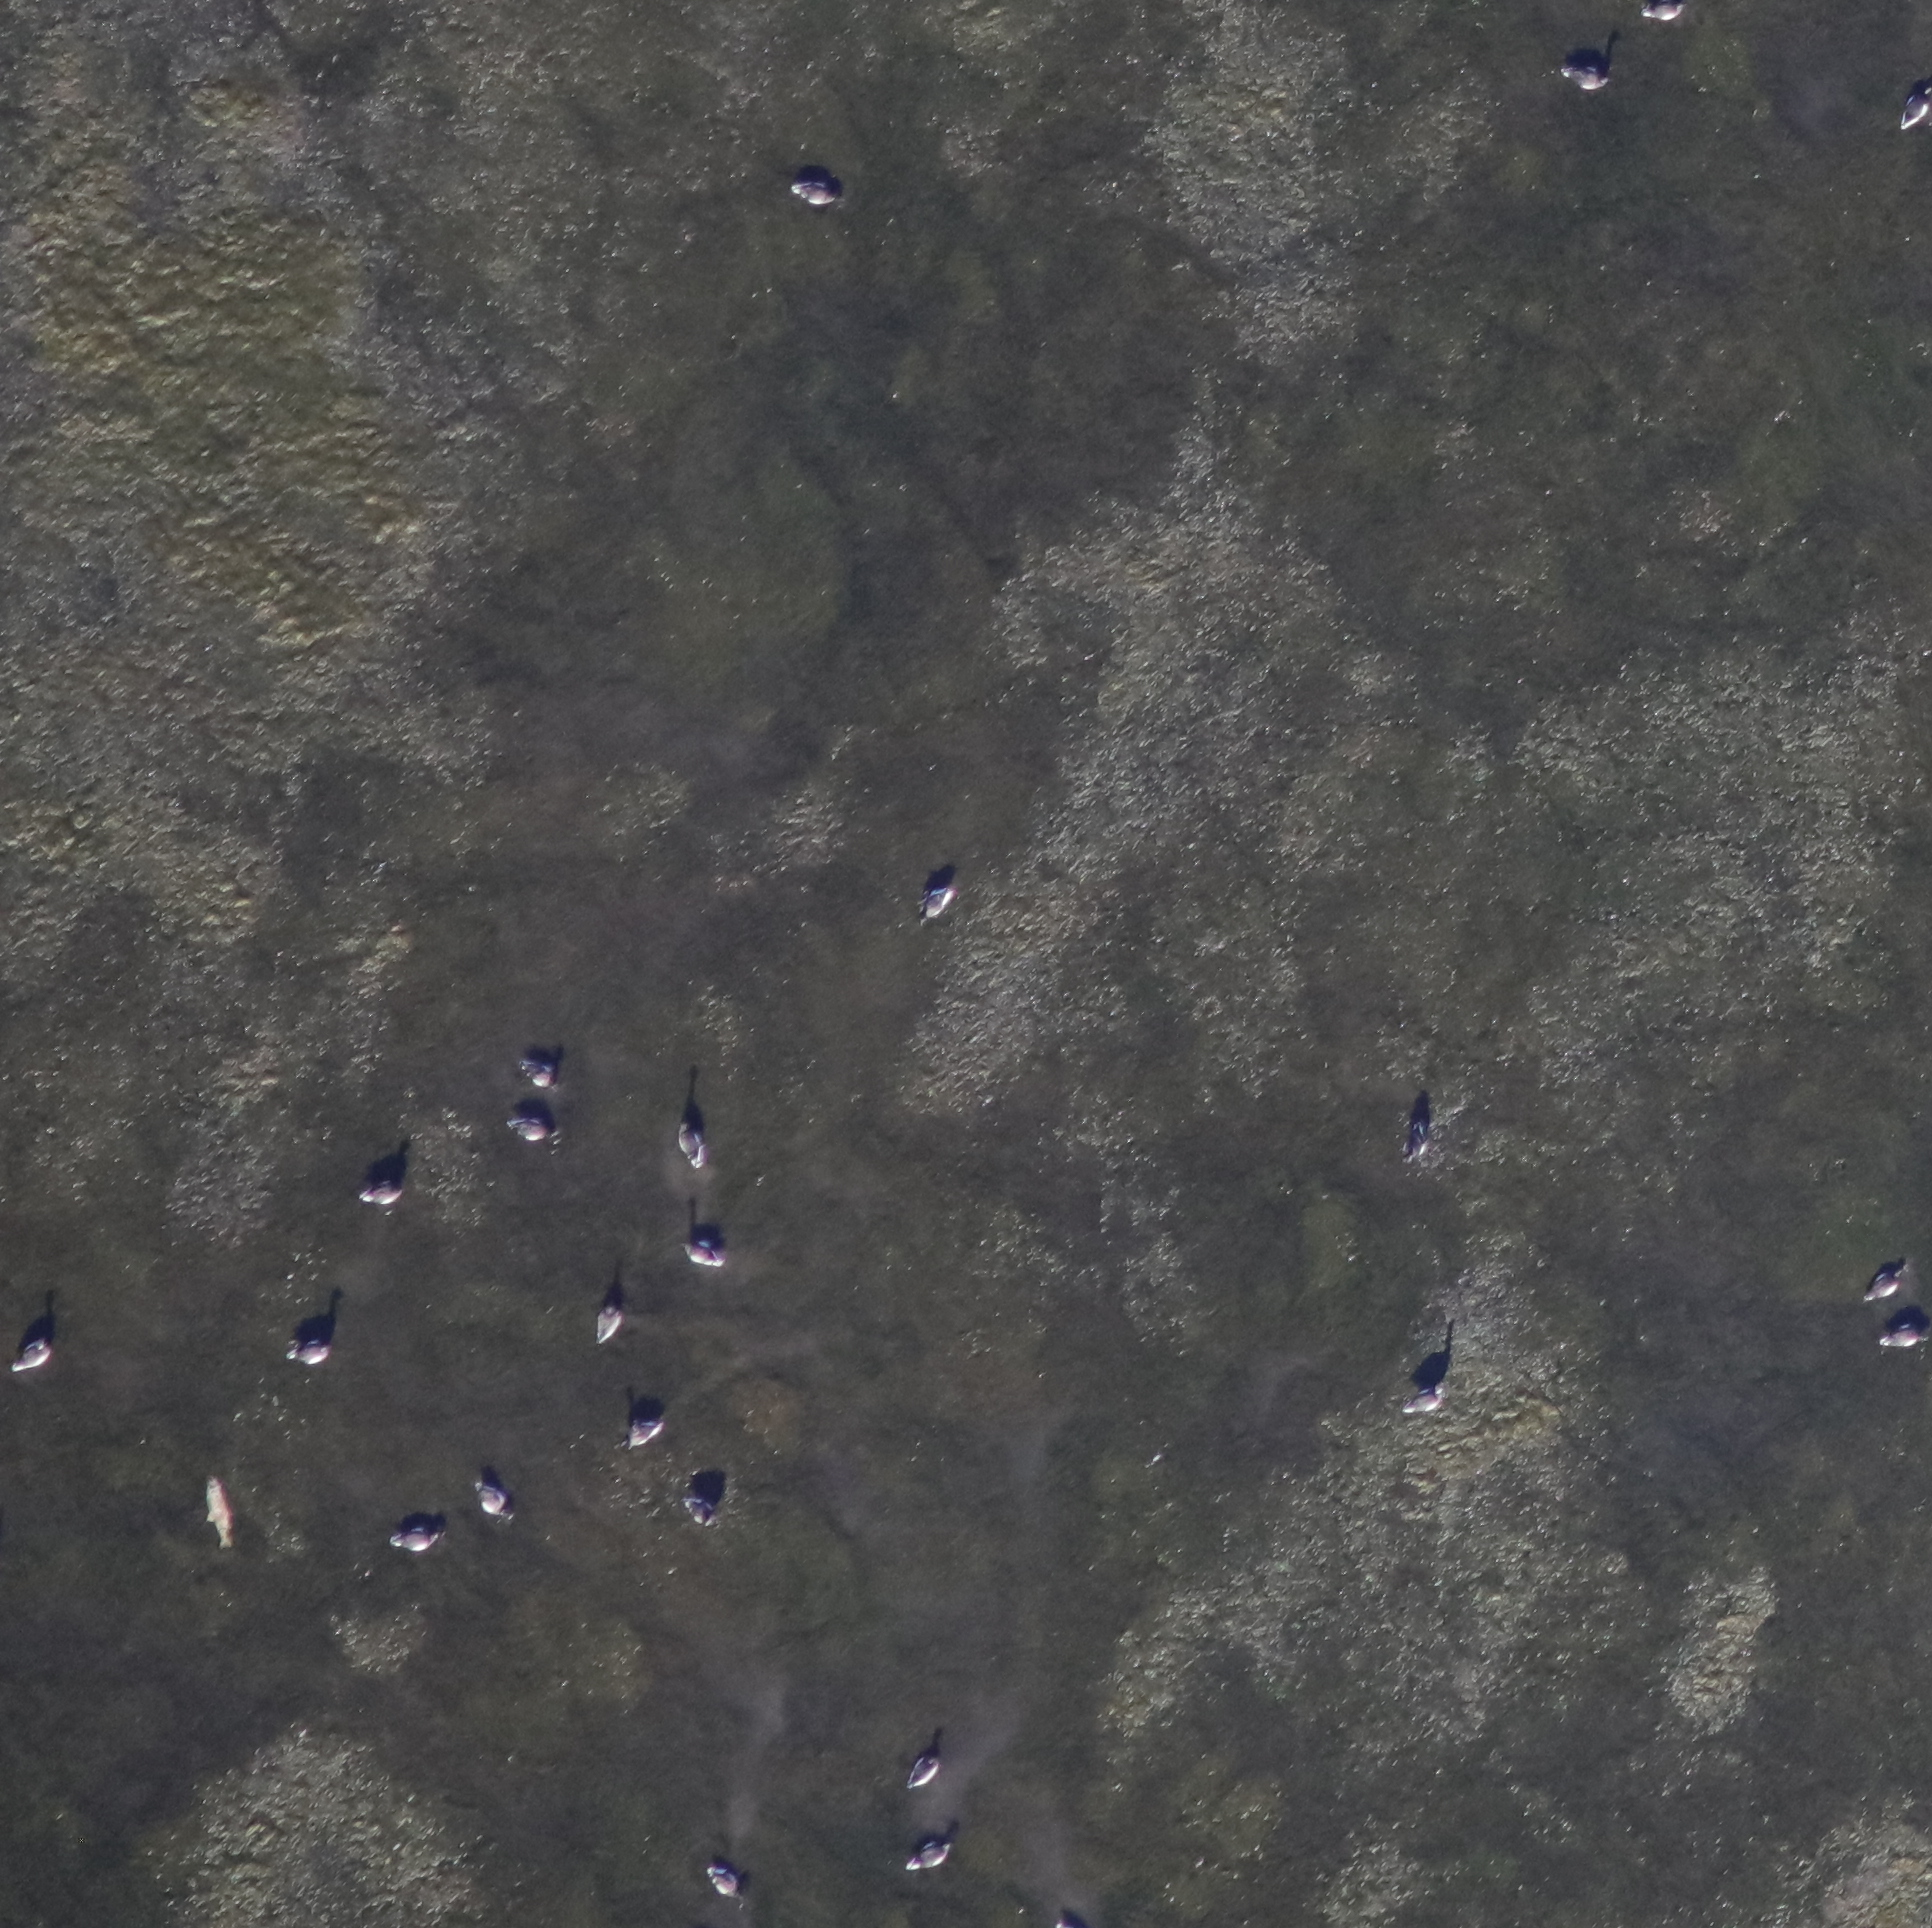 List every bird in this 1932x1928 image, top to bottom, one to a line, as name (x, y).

brant (1665, 8)
brant (1587, 76)
brant (1915, 106)
brant (816, 192)
brant (936, 903)
brant (541, 1074)
brant (537, 1131)
brant (692, 1143)
brant (1414, 1146)
brant (384, 1189)
brant (704, 1253)
brant (1883, 1285)
brant (610, 1322)
brant (1904, 1335)
brant (310, 1352)
brant (33, 1355)
brant (1426, 1402)
brant (642, 1431)
brant (494, 1499)
brant (699, 1512)
brant (418, 1537)
brant (924, 1769)
brant (931, 1855)
brant (727, 1882)